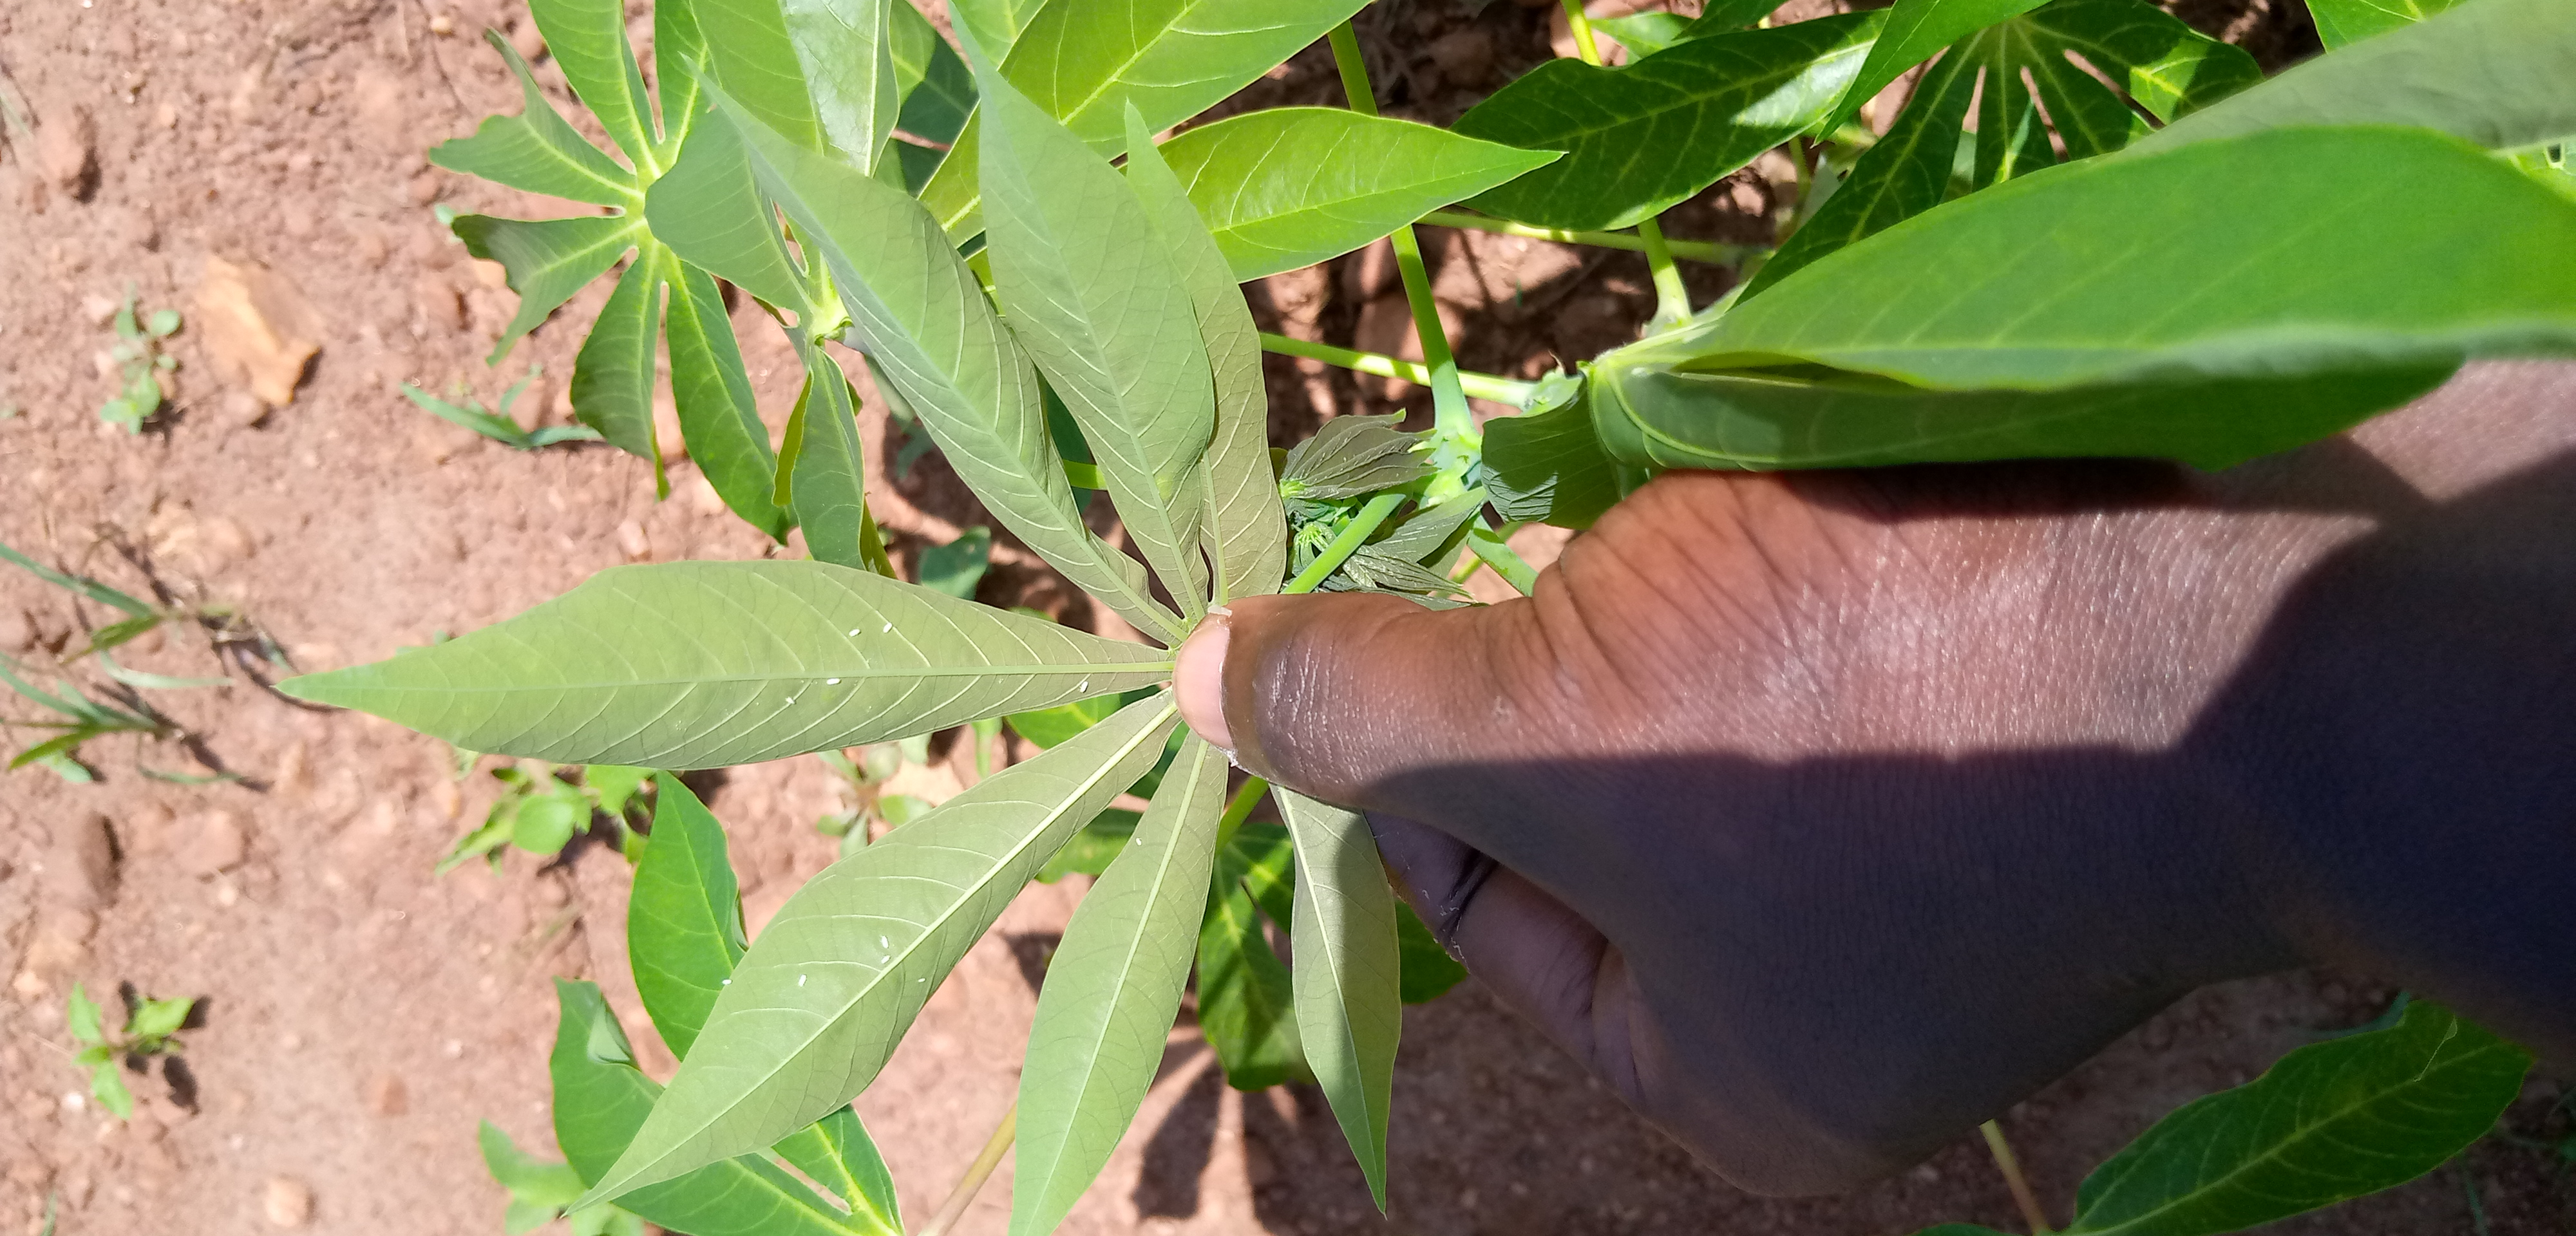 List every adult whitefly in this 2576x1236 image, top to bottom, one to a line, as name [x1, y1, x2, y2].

whitefly [880, 622, 896, 634]
whitefly [847, 626, 861, 642]
whitefly [824, 677, 846, 688]
whitefly [1079, 678, 1093, 695]
whitefly [782, 693, 798, 709]
whitefly [1133, 834, 1146, 852]
whitefly [878, 933, 892, 949]
whitefly [879, 955, 898, 964]
whitefly [793, 969, 810, 993]
whitefly [916, 974, 927, 988]